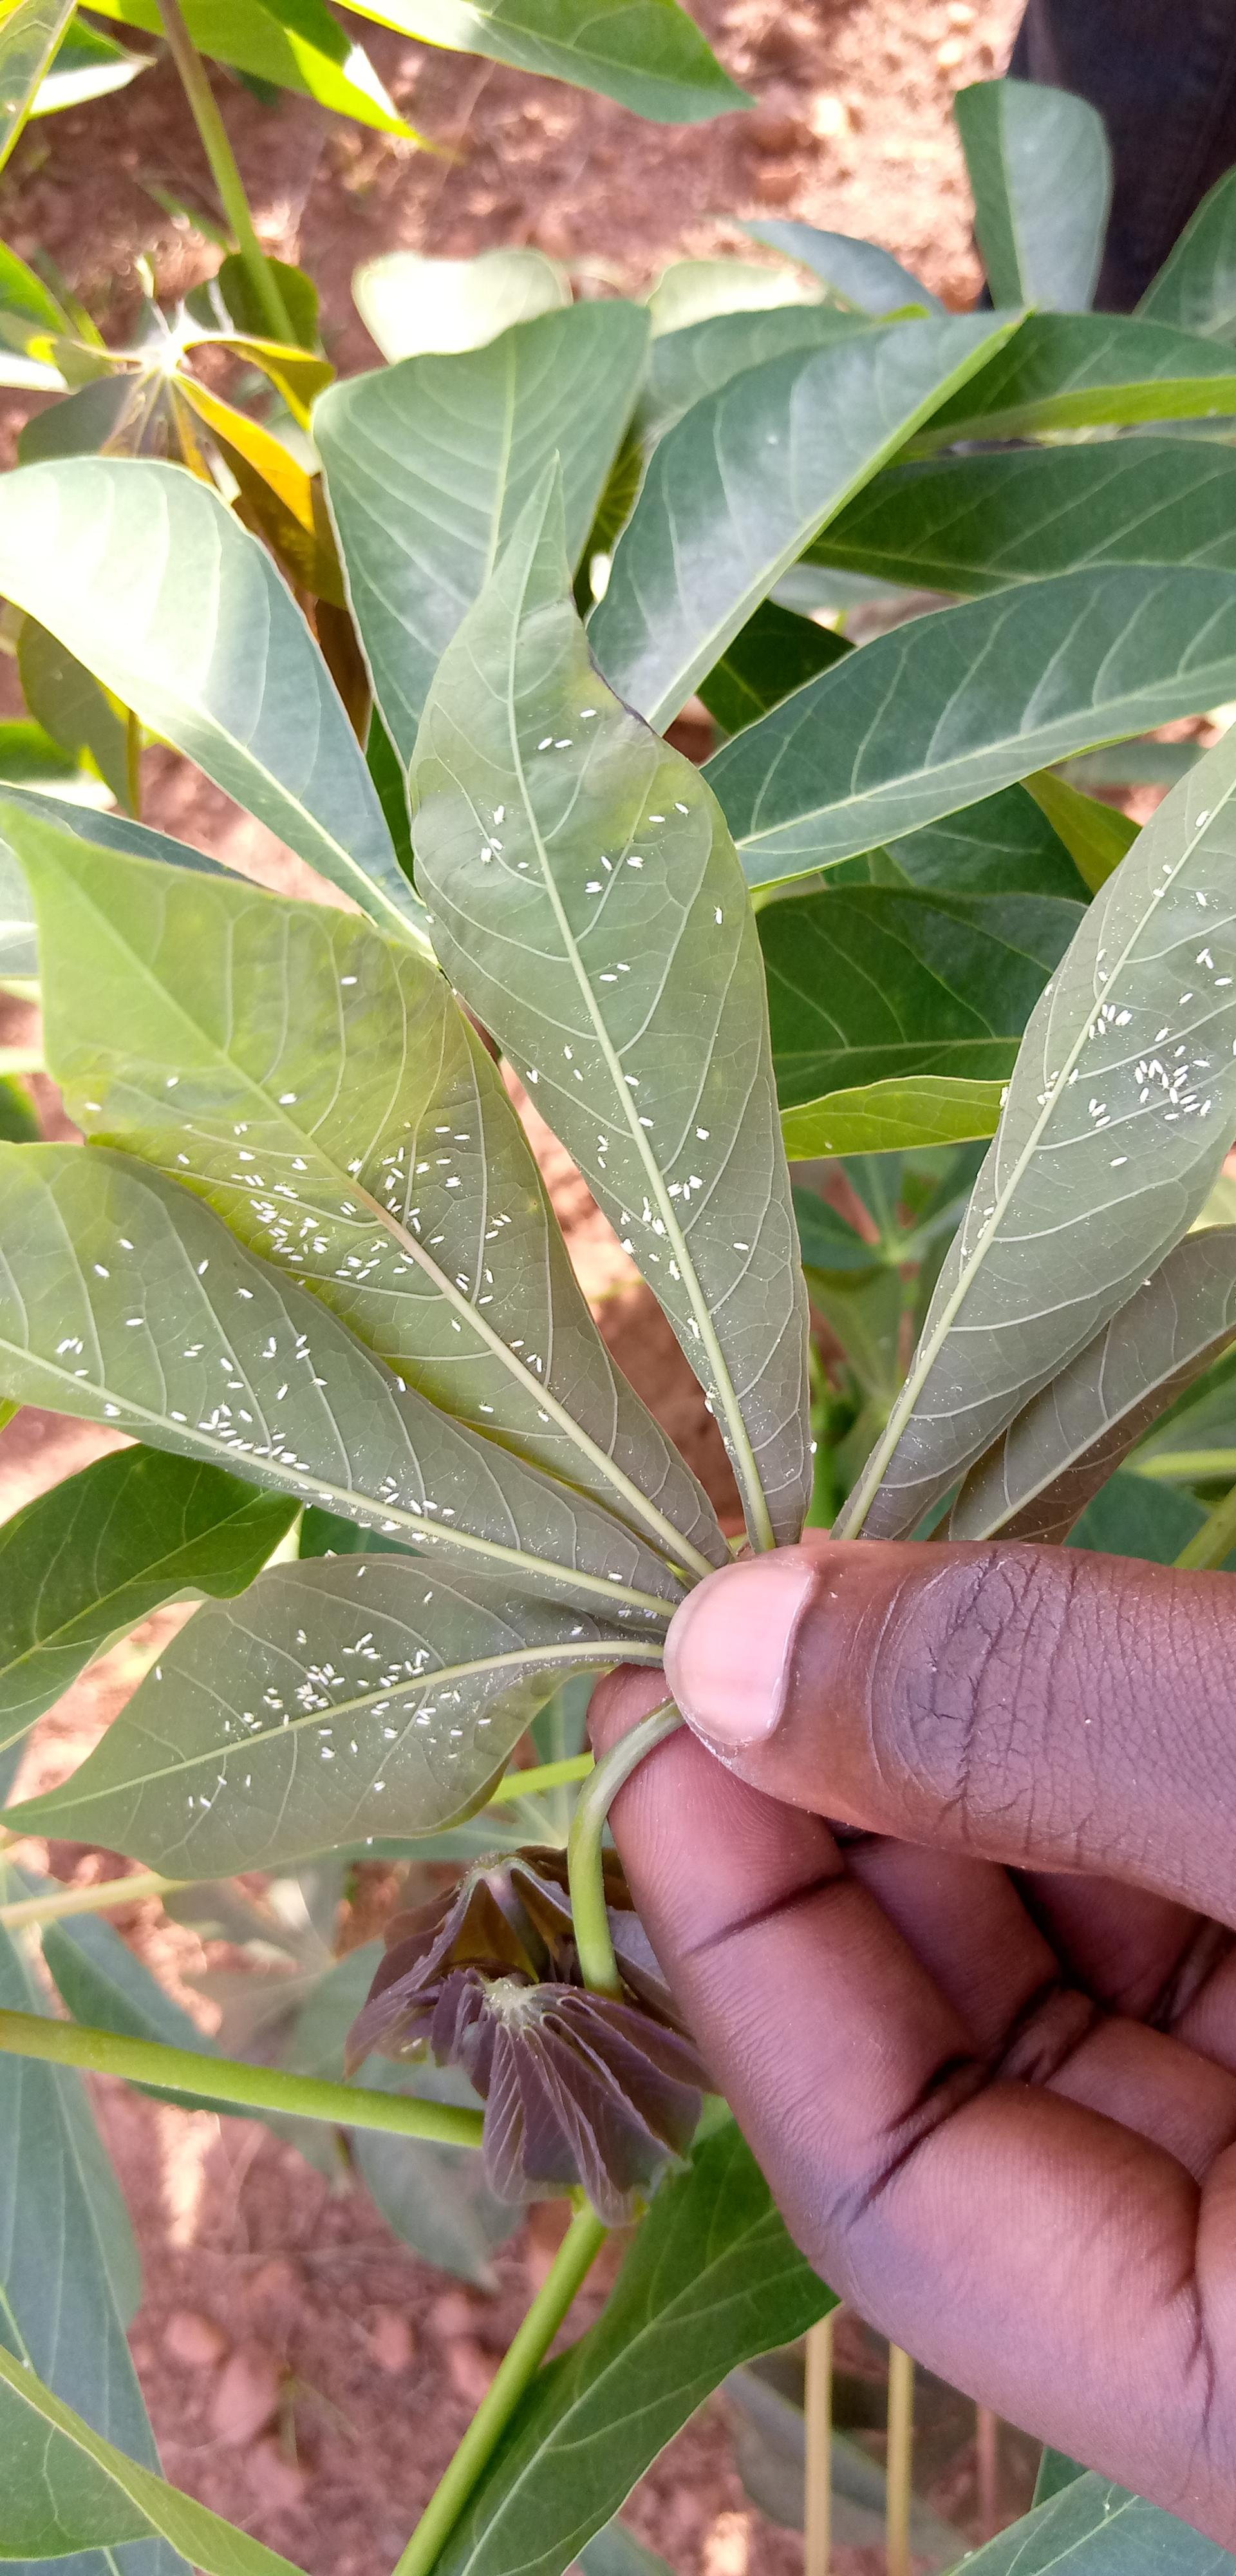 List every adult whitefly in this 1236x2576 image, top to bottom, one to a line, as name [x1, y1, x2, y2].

whitefly [576, 707, 602, 721]
whitefly [535, 735, 555, 752]
whitefly [552, 737, 575, 750]
whitefly [671, 800, 691, 816]
whitefly [497, 802, 505, 824]
whitefly [491, 808, 500, 828]
whitefly [1193, 808, 1210, 829]
whitefly [646, 813, 668, 824]
whitefly [487, 836, 505, 851]
whitefly [480, 846, 486, 863]
whitefly [485, 846, 494, 866]
whitefly [599, 853, 615, 873]
whitefly [628, 855, 645, 864]
whitefly [625, 858, 644, 870]
whitefly [514, 859, 534, 872]
whitefly [1161, 862, 1174, 876]
whitefly [585, 880, 602, 889]
whitefly [583, 885, 604, 895]
whitefly [1151, 887, 1167, 900]
whitefly [1194, 889, 1210, 908]
whitefly [712, 904, 725, 929]
whitefly [422, 914, 436, 925]
whitefly [1094, 947, 1108, 963]
whitefly [1193, 947, 1210, 967]
whitefly [1204, 954, 1215, 971]
whitefly [614, 961, 633, 973]
whitefly [1096, 970, 1110, 983]
whitefly [596, 972, 621, 983]
whitefly [337, 974, 362, 988]
whitefly [1213, 976, 1235, 988]
whitefly [1042, 981, 1054, 998]
whitefly [1177, 990, 1194, 1006]
whitefly [1100, 1001, 1107, 1018]
whitefly [1106, 1003, 1116, 1023]
whitefly [1116, 1008, 1130, 1027]
whitefly [1121, 1012, 1133, 1028]
whitefly [1096, 1017, 1107, 1037]
whitefly [1088, 1023, 1096, 1041]
whitefly [1153, 1026, 1170, 1043]
whitefly [1172, 1043, 1186, 1059]
whitefly [561, 1044, 578, 1063]
whitefly [1192, 1057, 1210, 1071]
whitefly [1152, 1058, 1165, 1074]
whitefly [1138, 1059, 1149, 1074]
whitefly [1147, 1060, 1156, 1081]
whitefly [1171, 1064, 1191, 1077]
whitefly [1133, 1065, 1145, 1086]
whitefly [524, 1066, 541, 1086]
whitefly [1066, 1067, 1081, 1087]
whitefly [571, 1068, 586, 1083]
whitefly [1049, 1068, 1060, 1081]
whitefly [1172, 1072, 1188, 1088]
whitefly [1160, 1072, 1172, 1090]
whitefly [622, 1074, 642, 1089]
whitefly [164, 1074, 182, 1090]
whitefly [1044, 1081, 1056, 1090]
whitefly [999, 1084, 1010, 1094]
whitefly [1138, 1085, 1151, 1104]
whitefly [1168, 1086, 1180, 1106]
whitefly [1043, 1089, 1054, 1101]
whitefly [281, 1091, 297, 1099]
whitefly [1179, 1093, 1199, 1106]
whitefly [998, 1094, 1009, 1108]
whitefly [1035, 1094, 1046, 1107]
whitefly [1087, 1095, 1099, 1114]
whitefly [277, 1097, 299, 1104]
whitefly [1199, 1097, 1213, 1118]
whitefly [82, 1099, 104, 1115]
whitefly [1091, 1101, 1109, 1119]
whitefly [1182, 1101, 1202, 1114]
whitefly [1162, 1111, 1181, 1122]
whitefly [1094, 1113, 1113, 1129]
whitefly [636, 1114, 655, 1130]
whitefly [238, 1122, 250, 1133]
whitefly [431, 1123, 453, 1134]
whitefly [231, 1124, 241, 1137]
whitefly [695, 1126, 711, 1139]
whitefly [451, 1131, 471, 1142]
whitefly [693, 1132, 706, 1142]
whitefly [595, 1133, 610, 1146]
whitefly [822, 1140, 835, 1151]
whitefly [395, 1144, 406, 1163]
whitefly [595, 1145, 609, 1154]
whitefly [237, 1149, 257, 1164]
whitefly [176, 1151, 191, 1166]
whitefly [595, 1154, 608, 1170]
whitefly [1107, 1154, 1130, 1170]
whitefly [288, 1155, 312, 1172]
whitefly [379, 1155, 398, 1168]
whitefly [433, 1155, 453, 1166]
whitefly [346, 1158, 360, 1172]
whitefly [352, 1159, 363, 1173]
whitefly [414, 1161, 429, 1168]
whitefly [415, 1164, 430, 1176]
whitefly [389, 1166, 406, 1179]
whitefly [229, 1172, 244, 1182]
whitefly [243, 1173, 256, 1187]
whitefly [252, 1173, 266, 1188]
whitefly [382, 1174, 394, 1189]
whitefly [688, 1174, 704, 1186]
whitefly [445, 1176, 460, 1182]
whitefly [682, 1180, 691, 1201]
whitefly [688, 1181, 700, 1190]
whitefly [443, 1182, 464, 1189]
whitefly [666, 1182, 680, 1192]
whitefly [272, 1182, 294, 1193]
whitefly [668, 1186, 683, 1199]
whitefly [281, 1189, 300, 1200]
whitefly [641, 1195, 650, 1209]
whitefly [385, 1195, 397, 1213]
whitefly [247, 1197, 263, 1211]
whitefly [259, 1199, 278, 1211]
whitefly [343, 1200, 358, 1215]
whitefly [391, 1202, 404, 1214]
whitefly [337, 1204, 353, 1217]
whitefly [981, 1205, 996, 1216]
whitefly [407, 1206, 422, 1218]
whitefly [641, 1207, 650, 1222]
whitefly [261, 1209, 282, 1214]
whitefly [620, 1209, 633, 1223]
whitefly [499, 1211, 514, 1225]
whitefly [261, 1213, 280, 1220]
whitefly [254, 1214, 273, 1226]
whitefly [302, 1215, 320, 1230]
whitefly [619, 1216, 626, 1227]
whitefly [276, 1217, 294, 1228]
whitefly [410, 1217, 424, 1233]
whitefly [489, 1217, 505, 1228]
whitefly [982, 1217, 990, 1228]
whitefly [655, 1217, 668, 1235]
whitefly [650, 1218, 662, 1236]
whitefly [296, 1226, 308, 1239]
whitefly [273, 1226, 290, 1238]
whitefly [975, 1227, 985, 1240]
whitefly [267, 1227, 279, 1238]
whitefly [483, 1229, 501, 1241]
whitefly [427, 1234, 446, 1246]
whitefly [311, 1235, 330, 1244]
whitefly [115, 1235, 136, 1251]
whitefly [621, 1236, 637, 1253]
whitefly [273, 1237, 290, 1244]
whitefly [375, 1237, 391, 1249]
whitefly [730, 1238, 752, 1252]
whitefly [313, 1240, 329, 1253]
whitefly [271, 1241, 285, 1252]
whitefly [302, 1242, 310, 1255]
whitefly [618, 1242, 633, 1256]
whitefly [368, 1243, 380, 1253]
whitefly [312, 1244, 324, 1255]
whitefly [958, 1244, 969, 1258]
whitefly [277, 1245, 297, 1254]
whitefly [398, 1251, 415, 1265]
whitefly [646, 1252, 662, 1265]
whitefly [286, 1253, 304, 1264]
whitefly [346, 1254, 366, 1264]
whitefly [194, 1257, 212, 1276]
whitefly [364, 1257, 381, 1269]
whitefly [667, 1258, 677, 1275]
whitefly [346, 1260, 363, 1268]
whitefly [93, 1262, 111, 1280]
whitefly [391, 1265, 411, 1276]
whitefly [672, 1265, 683, 1283]
whitefly [355, 1267, 371, 1281]
whitefly [483, 1267, 495, 1285]
whitefly [333, 1268, 352, 1278]
whitefly [455, 1272, 472, 1283]
whitefly [454, 1276, 470, 1293]
whitefly [1141, 1276, 1153, 1289]
whitefly [236, 1285, 256, 1301]
whitefly [476, 1294, 497, 1306]
whitefly [122, 1316, 148, 1331]
whitefly [685, 1316, 698, 1325]
whitefly [448, 1317, 463, 1333]
whitefly [690, 1324, 702, 1340]
whitefly [294, 1332, 310, 1347]
whitefly [268, 1334, 279, 1353]
whitefly [69, 1335, 80, 1350]
whitefly [54, 1336, 71, 1356]
whitefly [507, 1337, 526, 1349]
whitefly [74, 1339, 84, 1356]
whitefly [187, 1341, 206, 1351]
whitefly [294, 1347, 312, 1361]
whitefly [182, 1350, 201, 1358]
whitefly [259, 1350, 277, 1359]
whitefly [525, 1353, 538, 1364]
whitefly [535, 1354, 543, 1376]
whitefly [218, 1356, 236, 1372]
whitefly [71, 1367, 92, 1378]
whitefly [395, 1373, 409, 1394]
whitefly [310, 1375, 331, 1388]
whitefly [223, 1380, 248, 1390]
whitefly [274, 1381, 291, 1401]
whitefly [703, 1390, 717, 1400]
whitefly [702, 1398, 716, 1415]
whitefly [218, 1401, 233, 1417]
whitefly [476, 1401, 497, 1415]
whitefly [103, 1402, 120, 1412]
whitefly [211, 1408, 218, 1426]
whitefly [238, 1408, 254, 1423]
whitefly [535, 1408, 550, 1425]
whitefly [169, 1409, 189, 1423]
whitefly [104, 1410, 122, 1418]
whitefly [196, 1420, 216, 1431]
whitefly [213, 1421, 233, 1429]
whitefly [218, 1429, 238, 1437]
whitefly [268, 1429, 288, 1441]
whitefly [722, 1434, 732, 1446]
whitefly [225, 1437, 245, 1448]
whitefly [807, 1439, 821, 1455]
whitefly [235, 1441, 255, 1452]
whitefly [270, 1444, 286, 1458]
whitefly [252, 1445, 272, 1455]
whitefly [280, 1452, 298, 1458]
whitefly [279, 1457, 298, 1463]
whitefly [292, 1461, 312, 1472]
whitefly [384, 1475, 399, 1488]
whitefly [377, 1484, 394, 1493]
whitefly [382, 1491, 401, 1505]
whitefly [316, 1492, 335, 1502]
whitefly [408, 1497, 423, 1516]
whitefly [420, 1499, 440, 1511]
whitefly [348, 1504, 364, 1516]
whitefly [440, 1506, 457, 1517]
whitefly [383, 1519, 401, 1531]
whitefly [355, 1520, 373, 1529]
whitefly [380, 1524, 398, 1532]
whitefly [409, 1529, 429, 1542]
whitefly [430, 1533, 441, 1545]
whitefly [326, 1548, 339, 1557]
whitefly [353, 1563, 370, 1578]
whitefly [604, 1570, 626, 1582]
whitefly [421, 1589, 435, 1605]
whitefly [569, 1622, 585, 1636]
whitefly [297, 1627, 308, 1638]
whitefly [361, 1631, 373, 1647]
whitefly [295, 1636, 308, 1646]
whitefly [355, 1640, 362, 1654]
whitefly [341, 1645, 355, 1656]
whitefly [362, 1647, 377, 1656]
whitefly [418, 1648, 431, 1659]
whitefly [414, 1650, 423, 1667]
whitefly [366, 1652, 382, 1660]
whitefly [402, 1660, 414, 1673]
whitefly [324, 1662, 336, 1677]
whitefly [154, 1662, 164, 1683]
whitefly [387, 1662, 404, 1671]
whitefly [307, 1664, 320, 1673]
whitefly [321, 1667, 332, 1679]
whitefly [412, 1667, 427, 1676]
whitefly [304, 1671, 319, 1681]
whitefly [317, 1671, 330, 1687]
whitefly [384, 1673, 400, 1682]
whitefly [330, 1676, 346, 1686]
whitefly [378, 1676, 393, 1689]
whitefly [355, 1677, 370, 1689]
whitefly [306, 1681, 314, 1694]
whitefly [301, 1683, 314, 1696]
whitefly [264, 1685, 282, 1696]
whitefly [294, 1686, 307, 1695]
whitefly [453, 1688, 462, 1704]
whitefly [438, 1690, 451, 1699]
whitefly [260, 1692, 271, 1705]
whitefly [295, 1694, 306, 1700]
whitefly [305, 1694, 319, 1701]
whitefly [315, 1697, 328, 1704]
whitefly [270, 1698, 283, 1704]
whitefly [375, 1699, 391, 1710]
whitefly [301, 1700, 314, 1712]
whitefly [402, 1700, 417, 1710]
whitefly [317, 1701, 330, 1709]
whitefly [269, 1702, 285, 1710]
whitefly [421, 1704, 438, 1715]
whitefly [369, 1707, 384, 1716]
whitefly [415, 1709, 432, 1720]
whitefly [281, 1710, 290, 1727]
whitefly [243, 1711, 256, 1719]
whitefly [414, 1715, 432, 1727]
whitefly [241, 1716, 254, 1723]
whitefly [474, 1716, 492, 1727]
whitefly [223, 1718, 234, 1733]
whitefly [249, 1719, 264, 1732]
whitefly [383, 1725, 400, 1735]
whitefly [315, 1726, 337, 1737]
whitefly [447, 1727, 464, 1738]
whitefly [382, 1732, 400, 1741]
whitefly [349, 1738, 362, 1755]
whitefly [320, 1745, 336, 1759]
whitefly [445, 1751, 460, 1761]
whitefly [244, 1770, 253, 1790]
whitefly [216, 1774, 229, 1787]
whitefly [373, 1779, 385, 1789]
whitefly [375, 1783, 386, 1793]
whitefly [186, 1794, 194, 1810]
whitefly [198, 1795, 212, 1810]